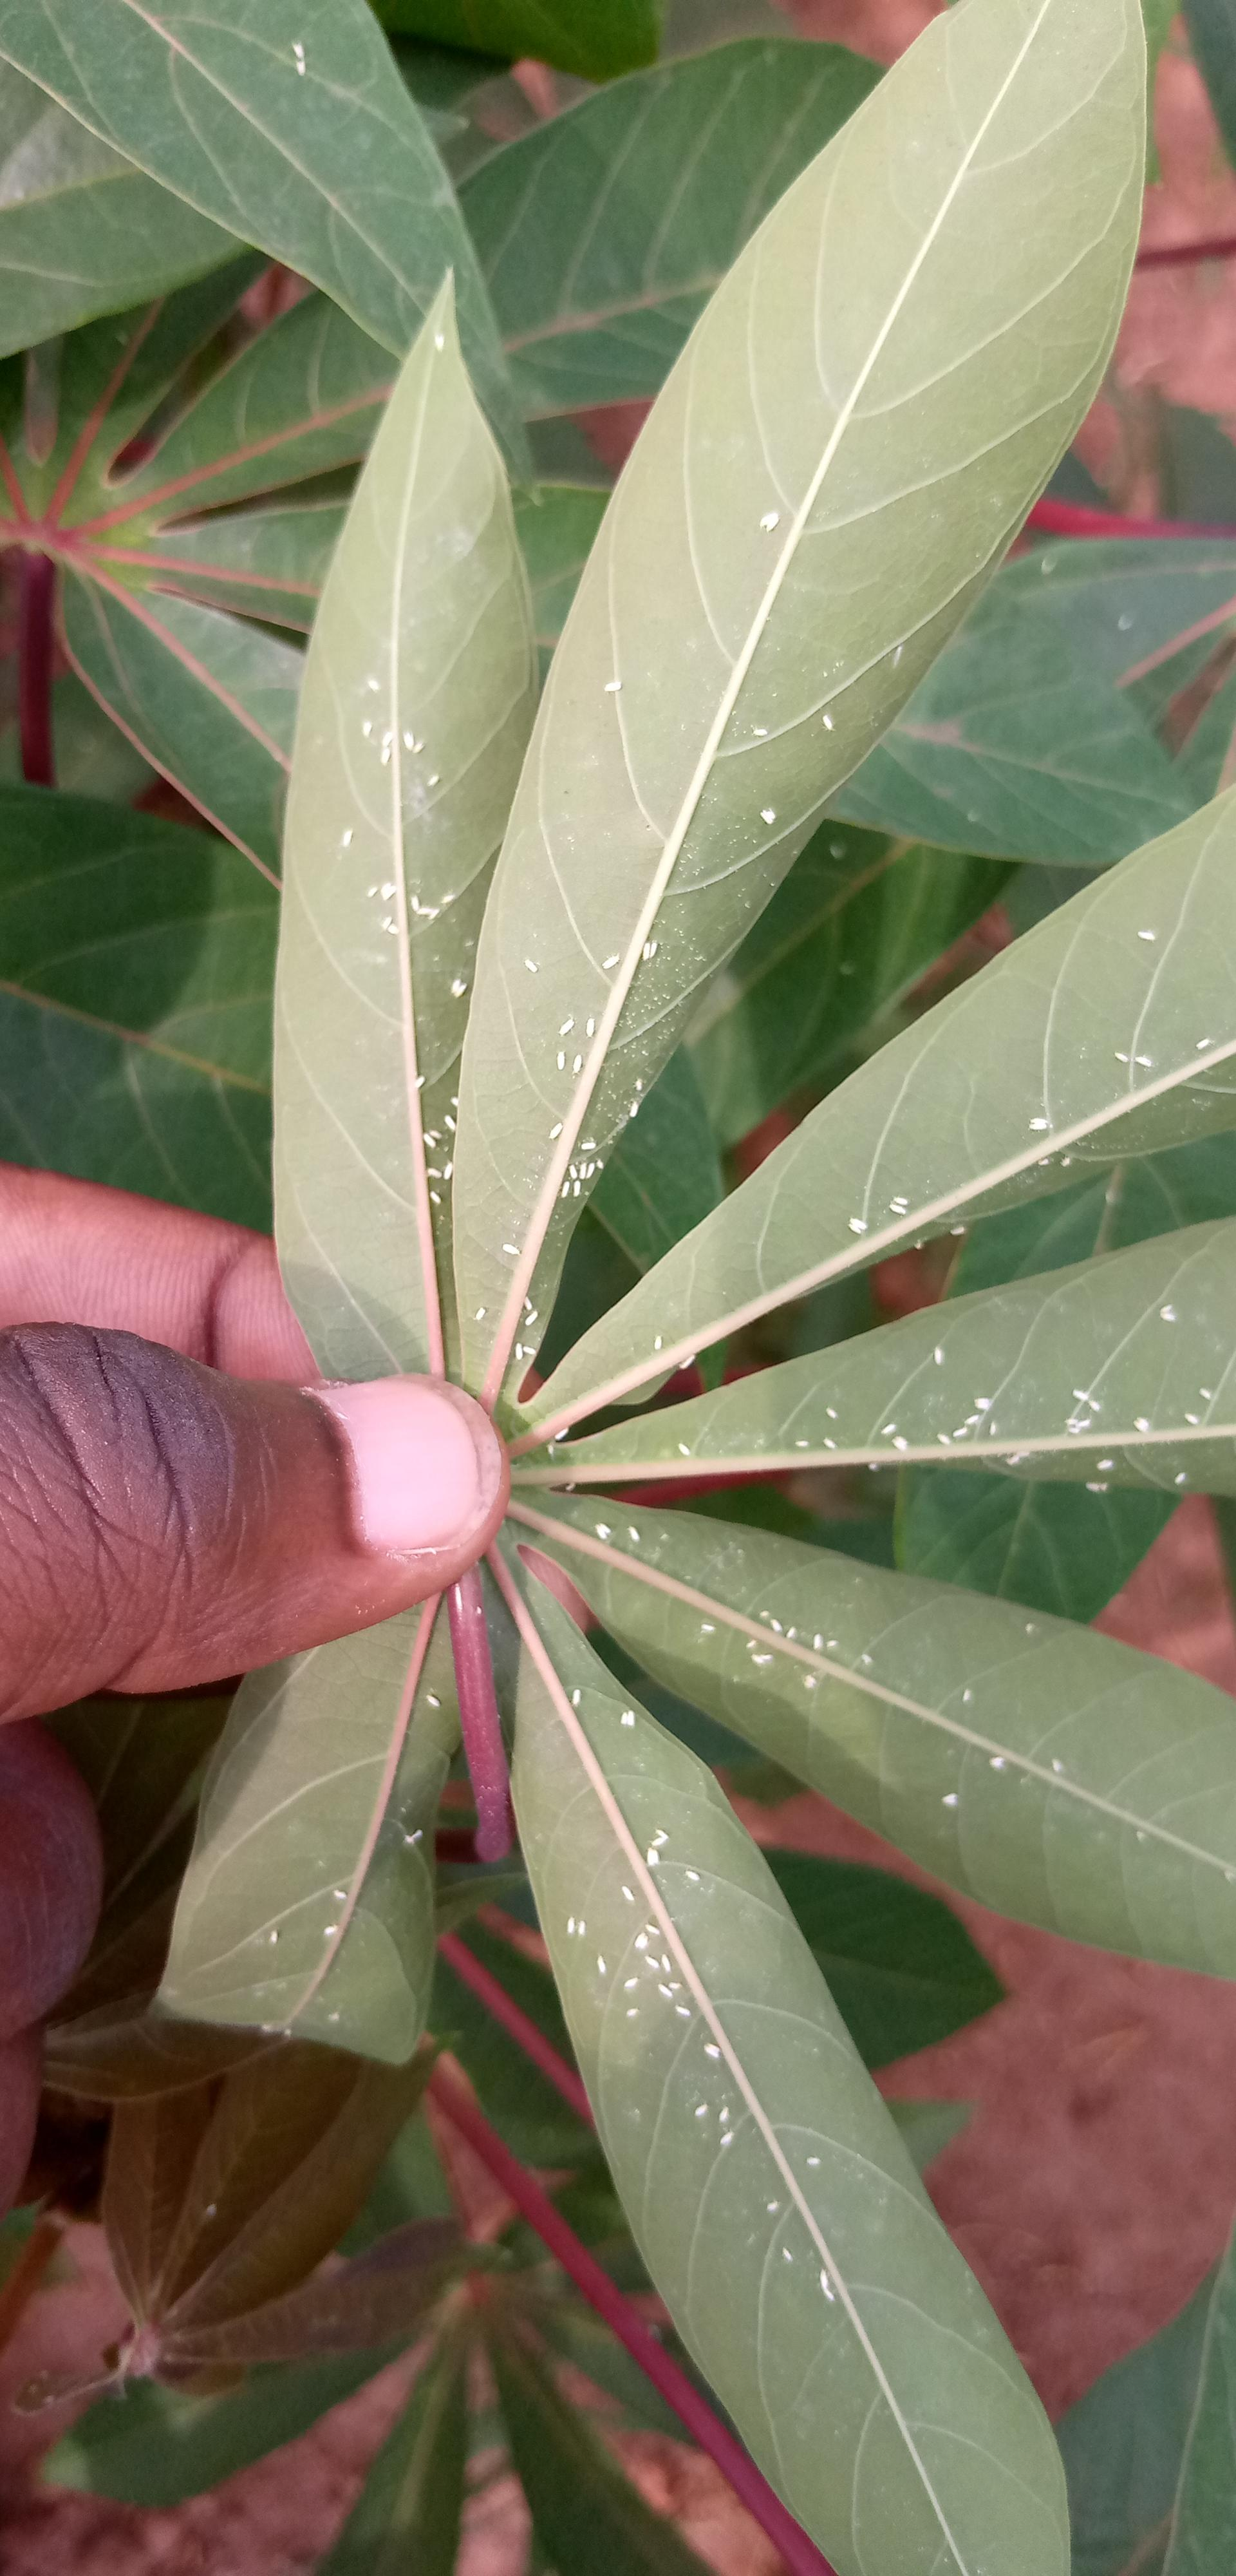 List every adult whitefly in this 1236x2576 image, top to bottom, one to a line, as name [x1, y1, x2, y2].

whitefly [432, 328, 454, 354]
whitefly [748, 504, 783, 536]
whitefly [364, 661, 397, 694]
whitefly [600, 675, 625, 703]
whitefly [814, 700, 843, 745]
whitefly [352, 708, 382, 741]
whitefly [736, 719, 785, 752]
whitefly [398, 723, 431, 756]
whitefly [360, 730, 402, 766]
whitefly [418, 768, 449, 790]
whitefly [748, 799, 786, 831]
whitefly [328, 823, 359, 857]
whitefly [376, 868, 398, 902]
whitefly [362, 875, 382, 909]
whitefly [402, 884, 432, 923]
whitefly [440, 885, 462, 913]
whitefly [369, 907, 406, 941]
whitefly [1122, 916, 1161, 945]
whitefly [636, 936, 662, 967]
whitefly [601, 941, 621, 976]
whitefly [514, 942, 541, 985]
whitefly [439, 972, 471, 1001]
whitefly [582, 1008, 600, 1045]
whitefly [555, 1011, 586, 1043]
whitefly [1186, 1026, 1209, 1052]
whitefly [1114, 1041, 1134, 1074]
whitefly [551, 1045, 570, 1078]
whitefly [1130, 1046, 1153, 1074]
whitefly [568, 1050, 589, 1085]
whitefly [402, 1067, 435, 1101]
whitefly [445, 1082, 477, 1112]
whitefly [440, 1103, 462, 1135]
whitefly [1017, 1109, 1060, 1142]
whitefly [538, 1119, 569, 1142]
whitefly [417, 1121, 453, 1153]
whitefly [579, 1132, 606, 1159]
whitefly [438, 1146, 462, 1183]
whitefly [413, 1157, 442, 1194]
whitefly [586, 1158, 607, 1183]
whitefly [563, 1159, 599, 1189]
whitefly [558, 1177, 589, 1207]
whitefly [424, 1182, 449, 1217]
whitefly [888, 1184, 909, 1218]
whitefly [838, 1208, 868, 1238]
whitefly [939, 1218, 985, 1246]
whitefly [496, 1239, 521, 1255]
whitefly [521, 1288, 539, 1313]
whitefly [1163, 1298, 1196, 1327]
whitefly [473, 1299, 494, 1319]
whitefly [521, 1307, 541, 1336]
whitefly [641, 1331, 667, 1355]
whitefly [502, 1333, 536, 1362]
whitefly [928, 1337, 953, 1369]
whitefly [675, 1354, 698, 1374]
whitefly [1192, 1369, 1214, 1401]
whitefly [1060, 1379, 1090, 1408]
whitefly [1077, 1382, 1115, 1411]
whitefly [811, 1393, 853, 1430]
whitefly [971, 1393, 993, 1419]
whitefly [1126, 1396, 1156, 1431]
whitefly [1053, 1401, 1094, 1442]
whitefly [957, 1403, 980, 1435]
whitefly [879, 1407, 908, 1444]
whitefly [947, 1407, 971, 1444]
whitefly [1062, 1407, 1092, 1441]
whitefly [1171, 1407, 1202, 1426]
whitefly [877, 1414, 919, 1462]
whitefly [547, 1416, 572, 1448]
whitefly [977, 1417, 1004, 1448]
whitefly [933, 1424, 958, 1456]
whitefly [816, 1428, 839, 1452]
whitefly [787, 1431, 816, 1457]
whitefly [673, 1432, 698, 1464]
whitefly [1095, 1448, 1127, 1479]
whitefly [1165, 1466, 1194, 1492]
whitefly [1077, 1470, 1107, 1494]
whitefly [593, 1511, 625, 1544]
whitefly [624, 1513, 651, 1548]
whitefly [761, 1605, 789, 1636]
whitefly [778, 1611, 803, 1645]
whitefly [691, 1620, 713, 1643]
whitefly [810, 1627, 841, 1655]
whitefly [855, 1645, 881, 1672]
whitefly [748, 1649, 771, 1670]
whitefly [797, 1670, 823, 1701]
whitefly [934, 1674, 982, 1708]
whitefly [426, 1687, 457, 1716]
whitefly [566, 1689, 587, 1707]
whitefly [610, 1696, 642, 1734]
whitefly [980, 1745, 1016, 1788]
whitefly [1038, 1748, 1069, 1777]
whitefly [922, 1779, 958, 1814]
whitefly [398, 1812, 431, 1848]
whitefly [644, 1817, 674, 1853]
whitefly [636, 1848, 667, 1865]
whitefly [673, 1852, 704, 1889]
whitefly [623, 1876, 648, 1908]
whitefly [332, 1877, 358, 1907]
whitefly [323, 1909, 355, 1943]
whitefly [563, 1914, 606, 1949]
whitefly [639, 1914, 663, 1938]
whitefly [260, 1922, 297, 1958]
whitefly [624, 1927, 659, 1960]
whitefly [587, 1946, 624, 1980]
whitefly [642, 1953, 679, 1981]
whitefly [617, 1973, 643, 1996]
whitefly [660, 1978, 684, 1999]
whitefly [621, 2001, 656, 2031]
whitefly [668, 2001, 698, 2030]
whitefly [697, 2030, 727, 2067]
whitefly [715, 2093, 741, 2119]
whitefly [686, 2099, 713, 2119]
whitefly [707, 2126, 745, 2156]
whitefly [800, 2141, 823, 2180]
whitefly [755, 2180, 794, 2222]
whitefly [772, 2241, 807, 2271]
whitefly [812, 2261, 848, 2321]